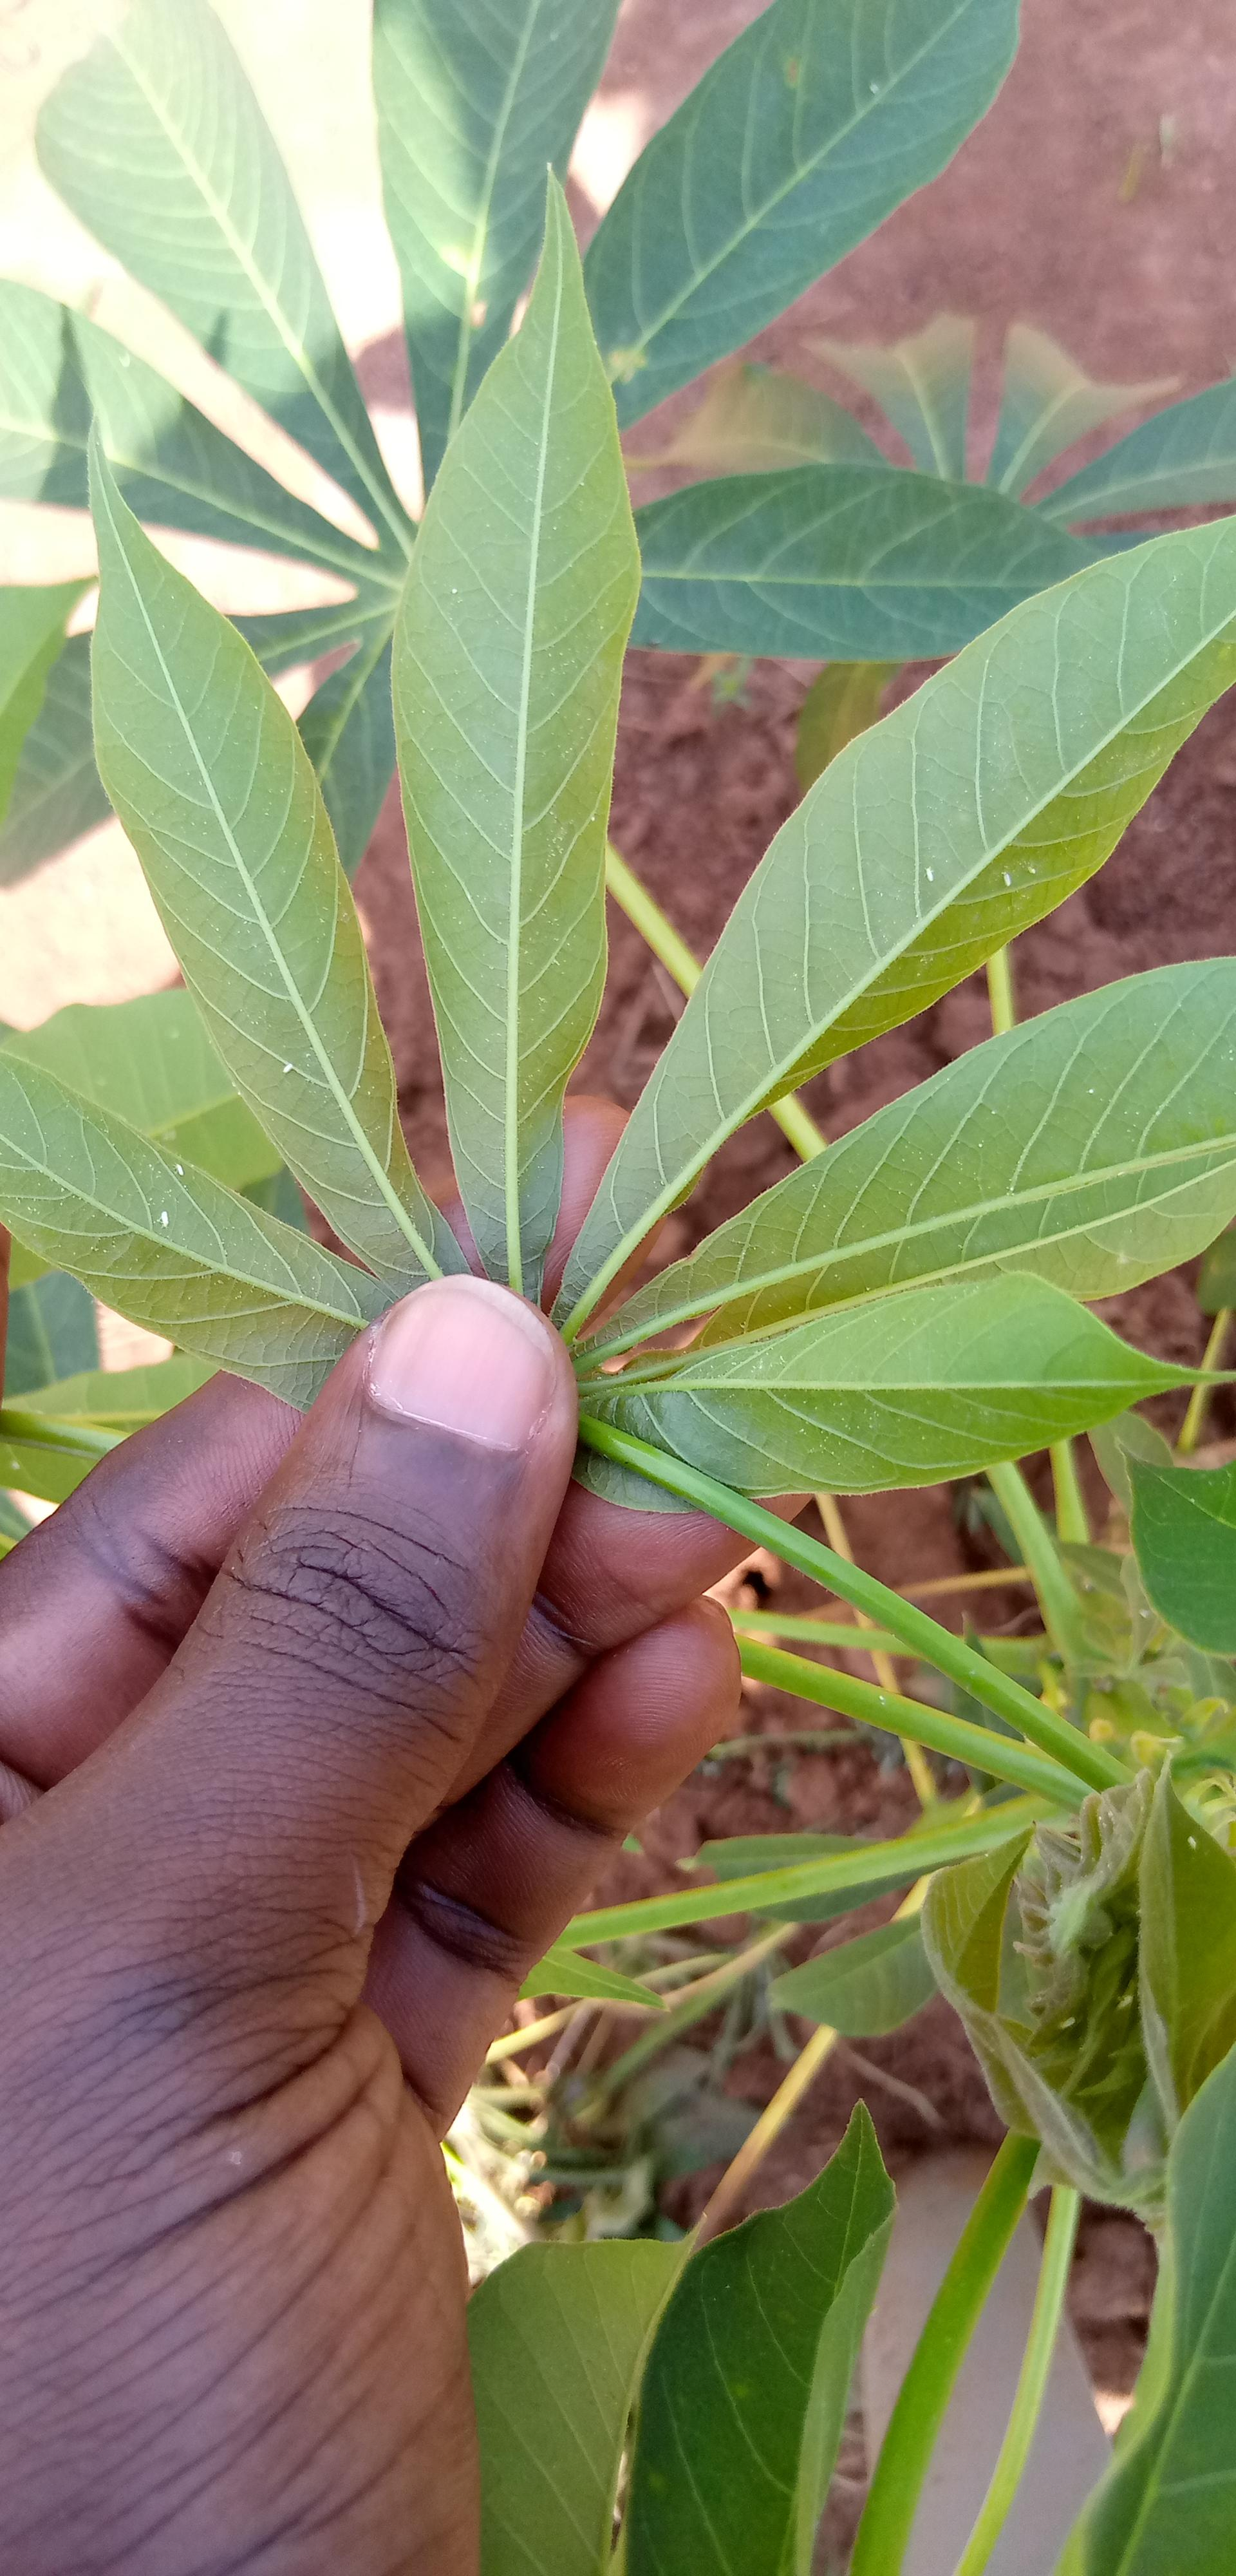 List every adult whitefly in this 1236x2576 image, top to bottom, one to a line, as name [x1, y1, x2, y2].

whitefly [923, 866, 937, 883]
whitefly [1002, 871, 1014, 887]
whitefly [281, 1063, 294, 1075]
whitefly [173, 1161, 188, 1177]
whitefly [158, 1209, 172, 1230]